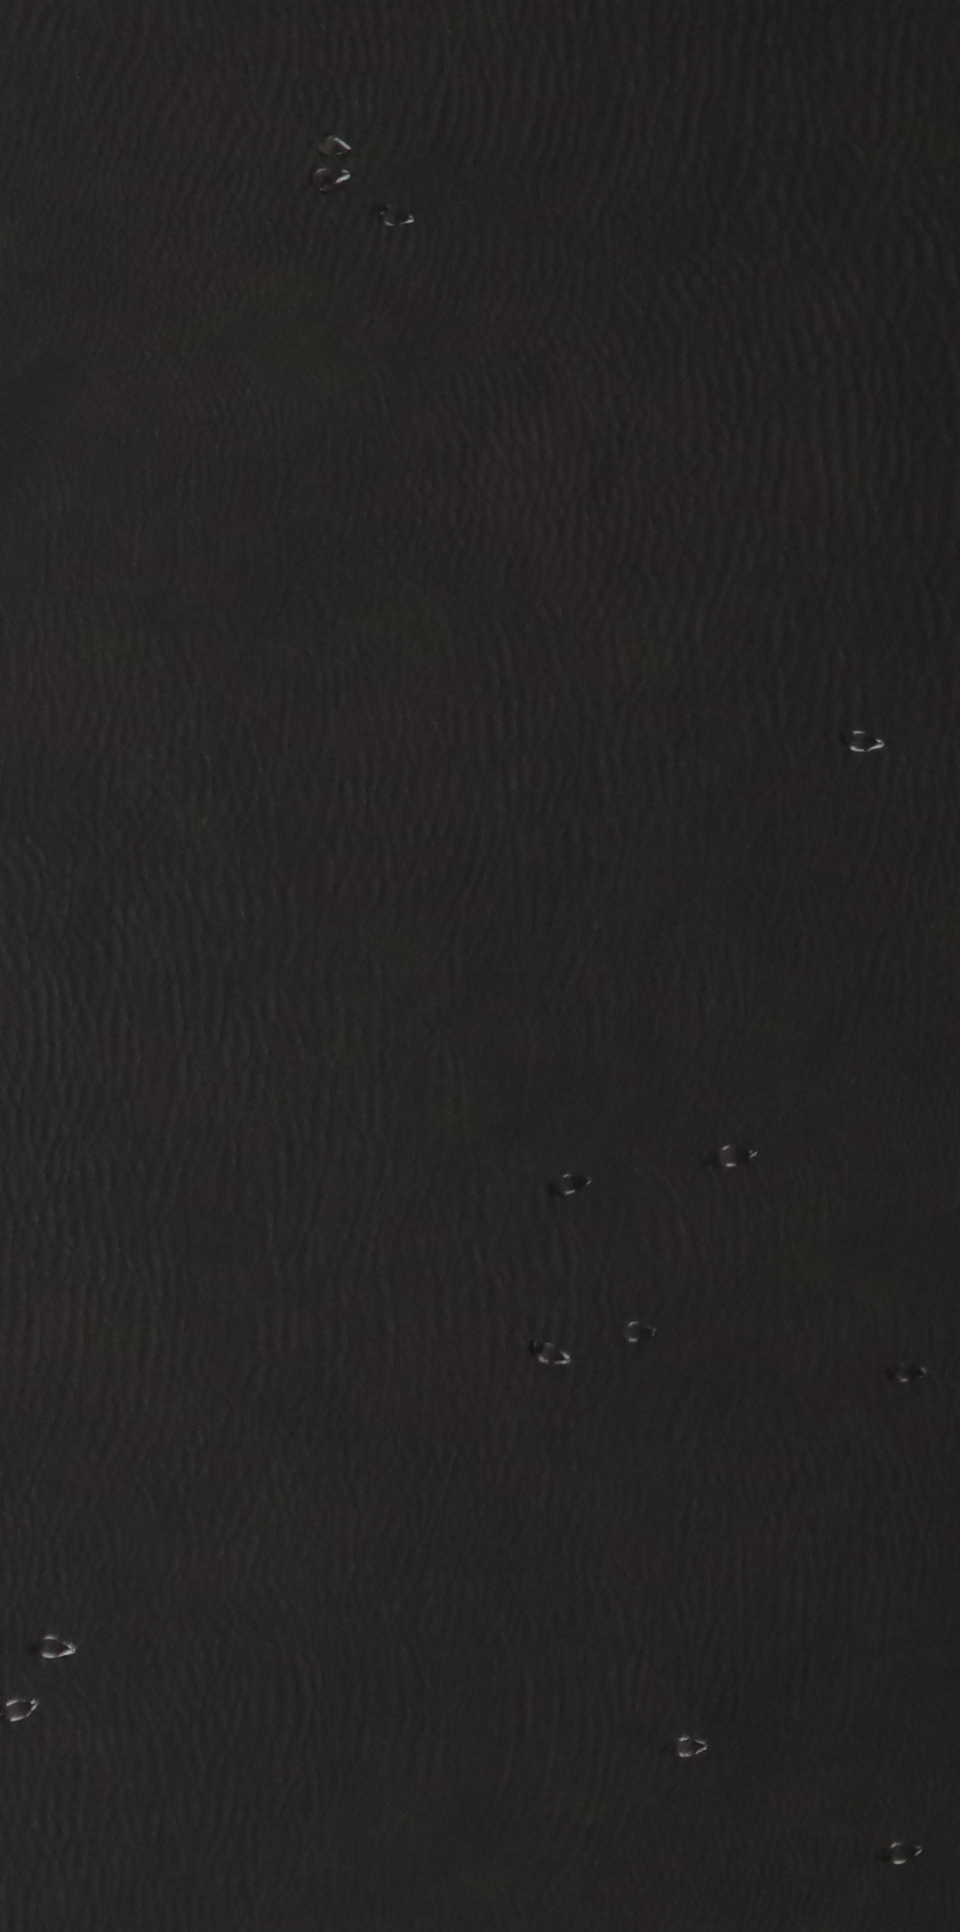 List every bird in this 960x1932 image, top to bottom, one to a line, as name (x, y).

brant (335, 148)
brant (329, 180)
brant (393, 216)
brant (860, 742)
brant (730, 1156)
brant (569, 1187)
brant (633, 1332)
brant (551, 1352)
brant (904, 1375)
brant (52, 1648)
brant (17, 1709)
brant (687, 1746)
brant (900, 1850)